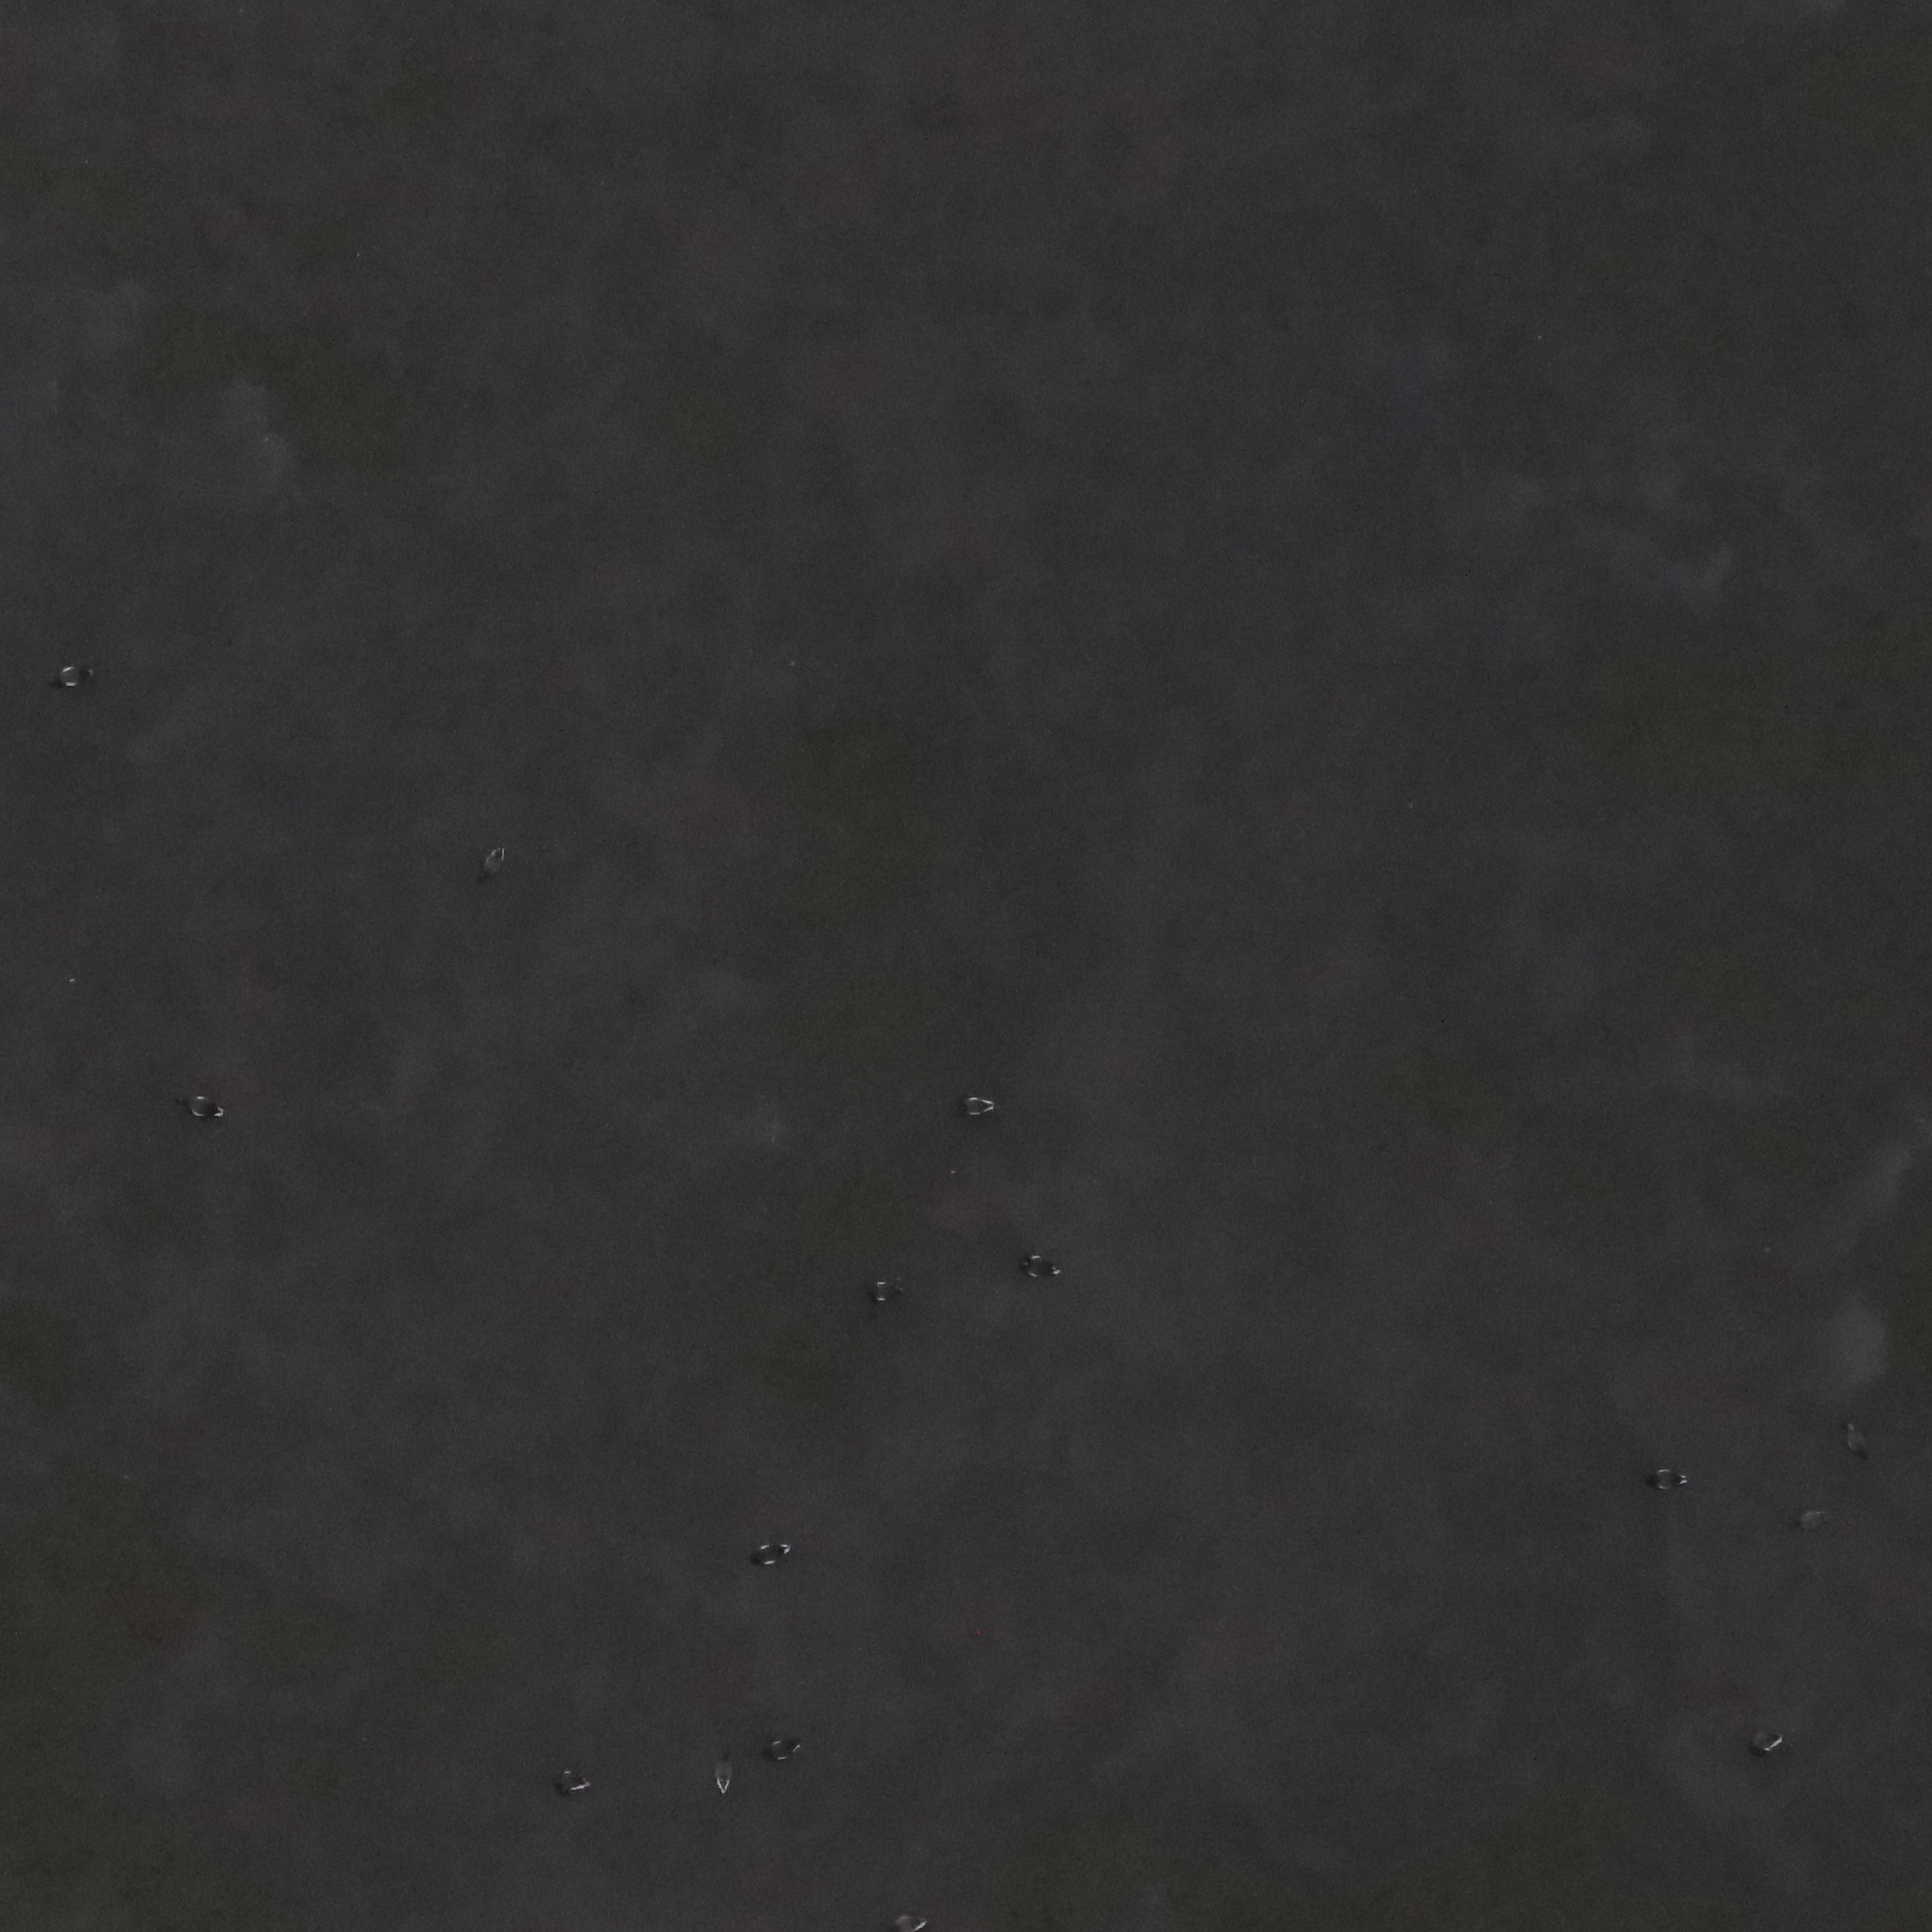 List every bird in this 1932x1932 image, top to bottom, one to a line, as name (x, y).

brant (70, 677)
brant (494, 864)
brant (976, 1105)
brant (203, 1108)
brant (1039, 1267)
brant (881, 1287)
brant (1856, 1442)
brant (1667, 1480)
brant (1809, 1519)
brant (773, 1554)
brant (1768, 1742)
brant (780, 1750)
brant (724, 1772)
brant (574, 1785)
brant (909, 1924)